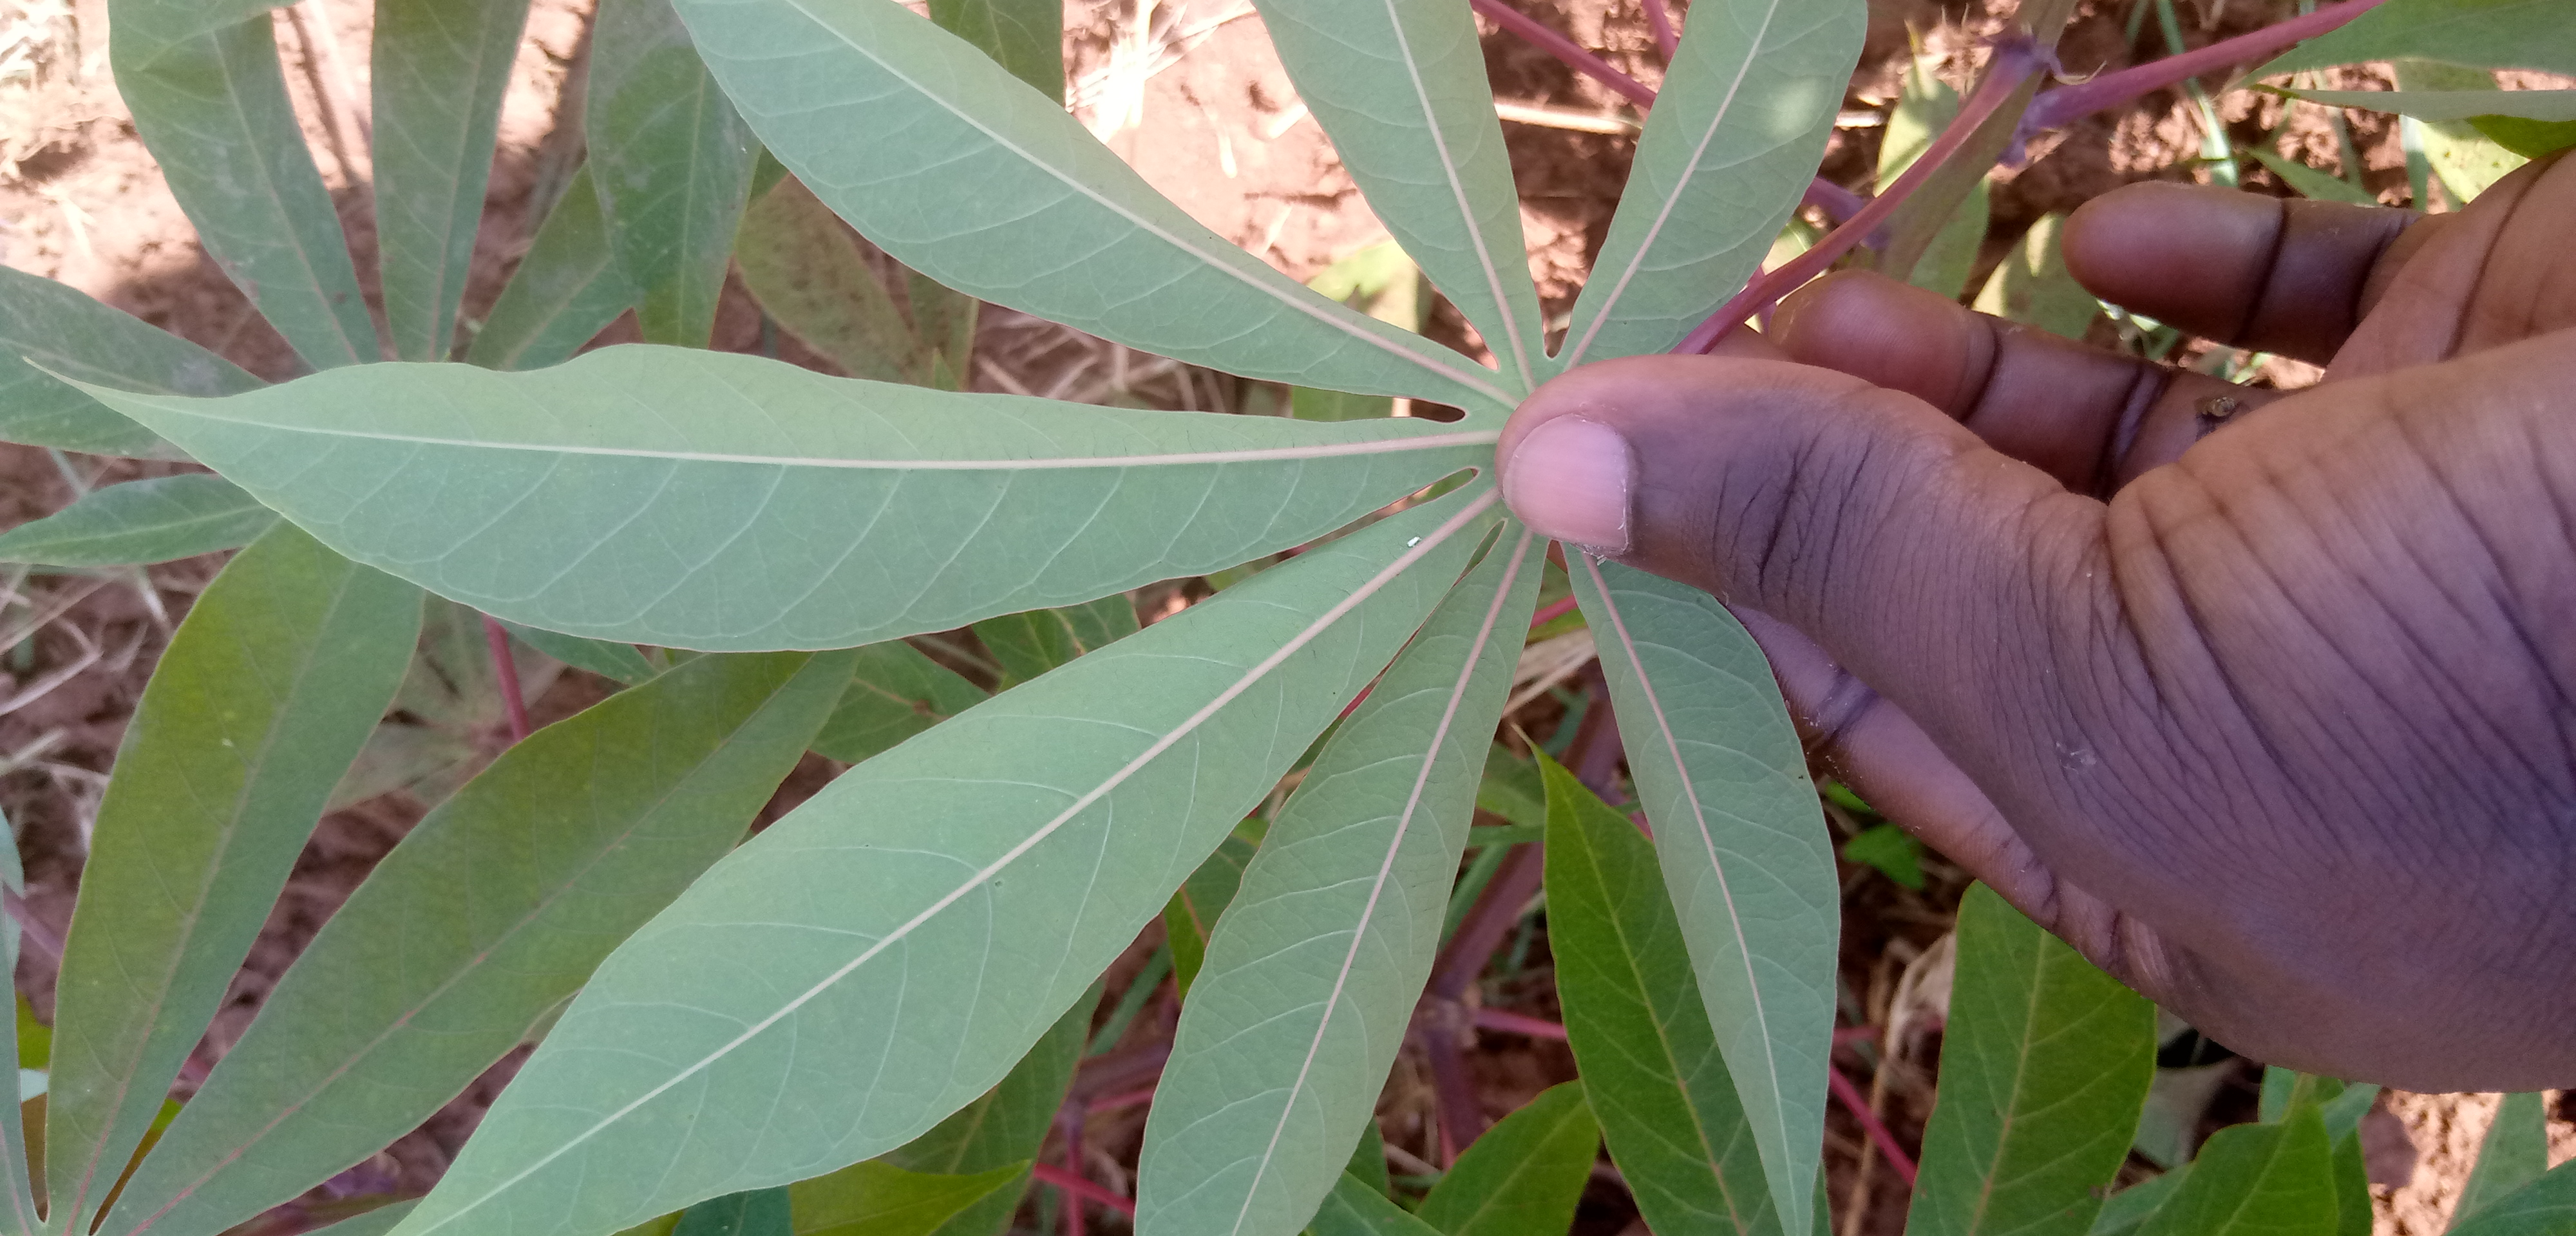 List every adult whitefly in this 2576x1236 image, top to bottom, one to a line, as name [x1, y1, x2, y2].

whitefly [1405, 532, 1421, 548]